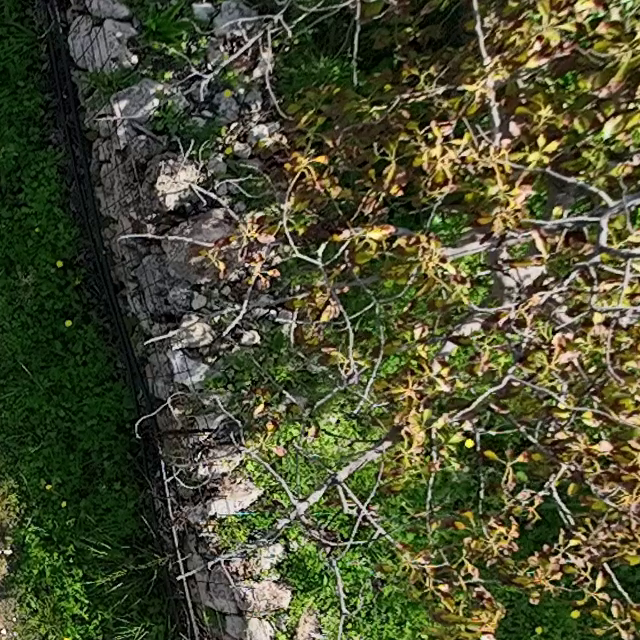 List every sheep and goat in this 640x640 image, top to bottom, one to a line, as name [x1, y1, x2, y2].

None